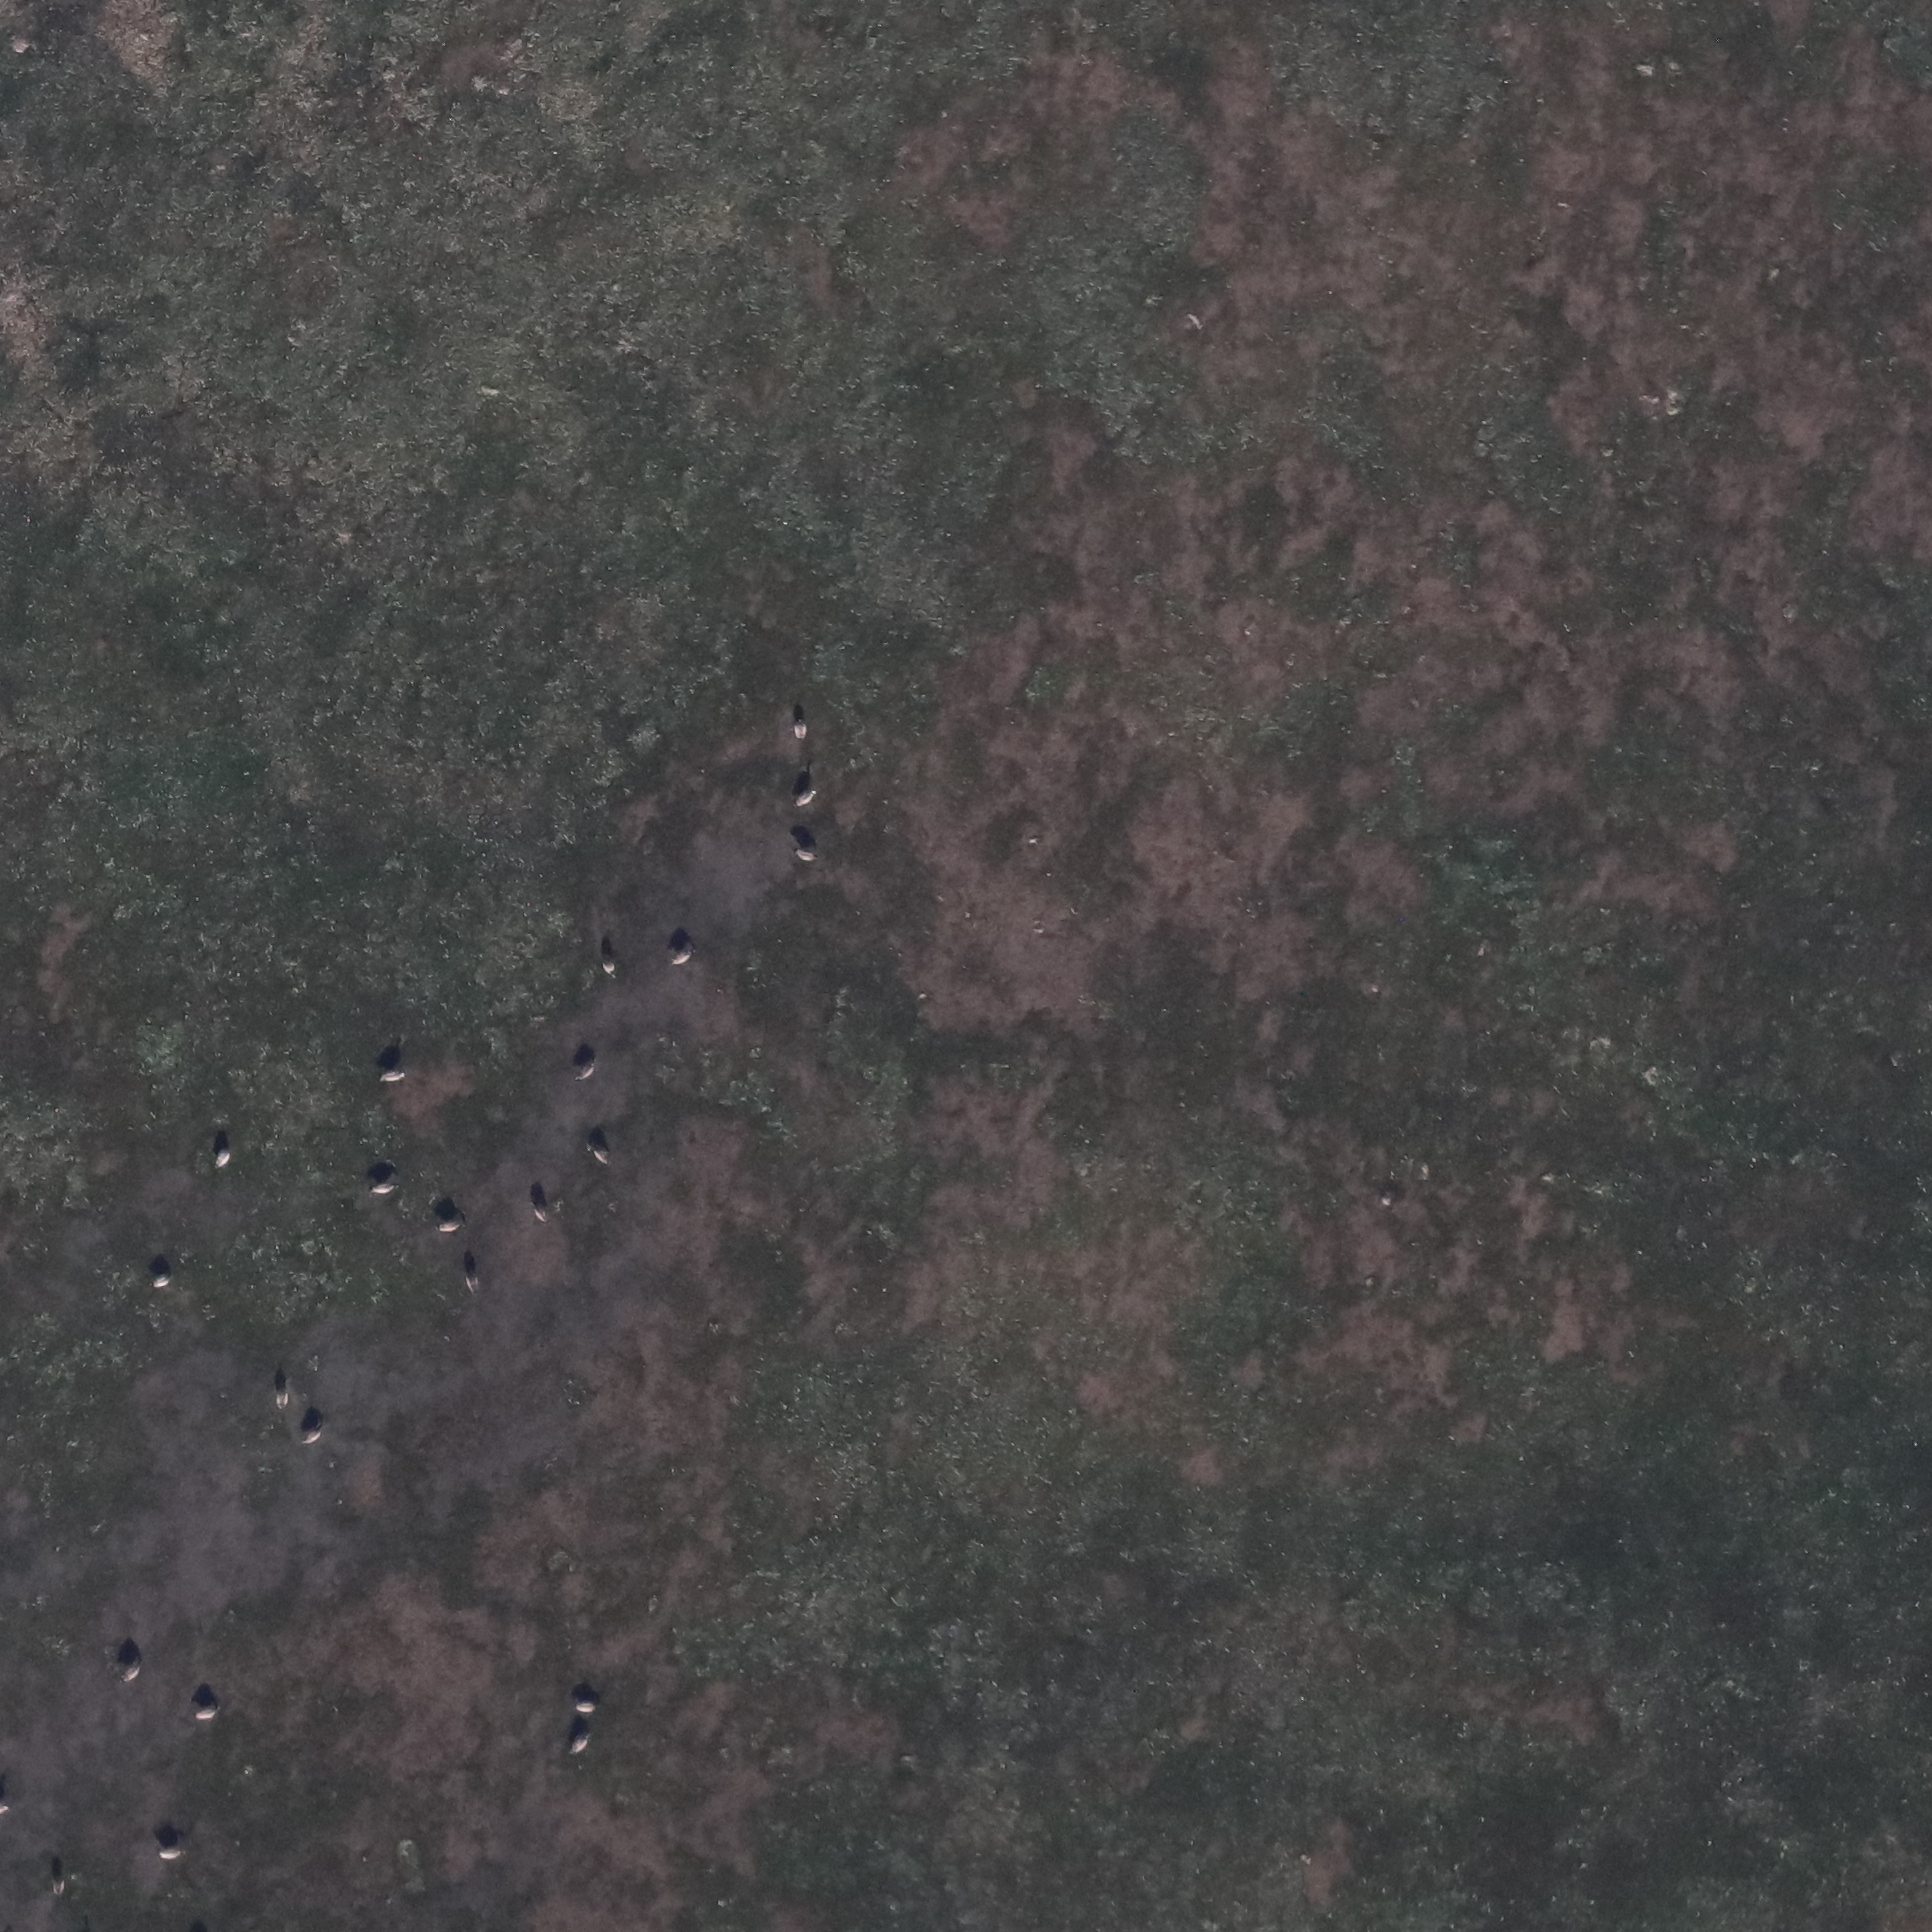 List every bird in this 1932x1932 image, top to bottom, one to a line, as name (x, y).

Canada goose (800, 731)
Canada goose (804, 799)
Canada goose (806, 854)
Canada goose (682, 957)
Canada goose (608, 967)
Canada goose (585, 1071)
Canada goose (393, 1075)
Canada goose (600, 1154)
Canada goose (223, 1157)
Canada goose (383, 1187)
Canada goose (540, 1212)
Canada goose (449, 1227)
Canada goose (160, 1281)
Canada goose (472, 1284)
Canada goose (282, 1401)
Canada goose (313, 1435)
Canada goose (131, 1672)
Canada goose (587, 1707)
Canada goose (207, 1712)
Canada goose (579, 1743)
Canada goose (171, 1852)
Canada goose (59, 1889)